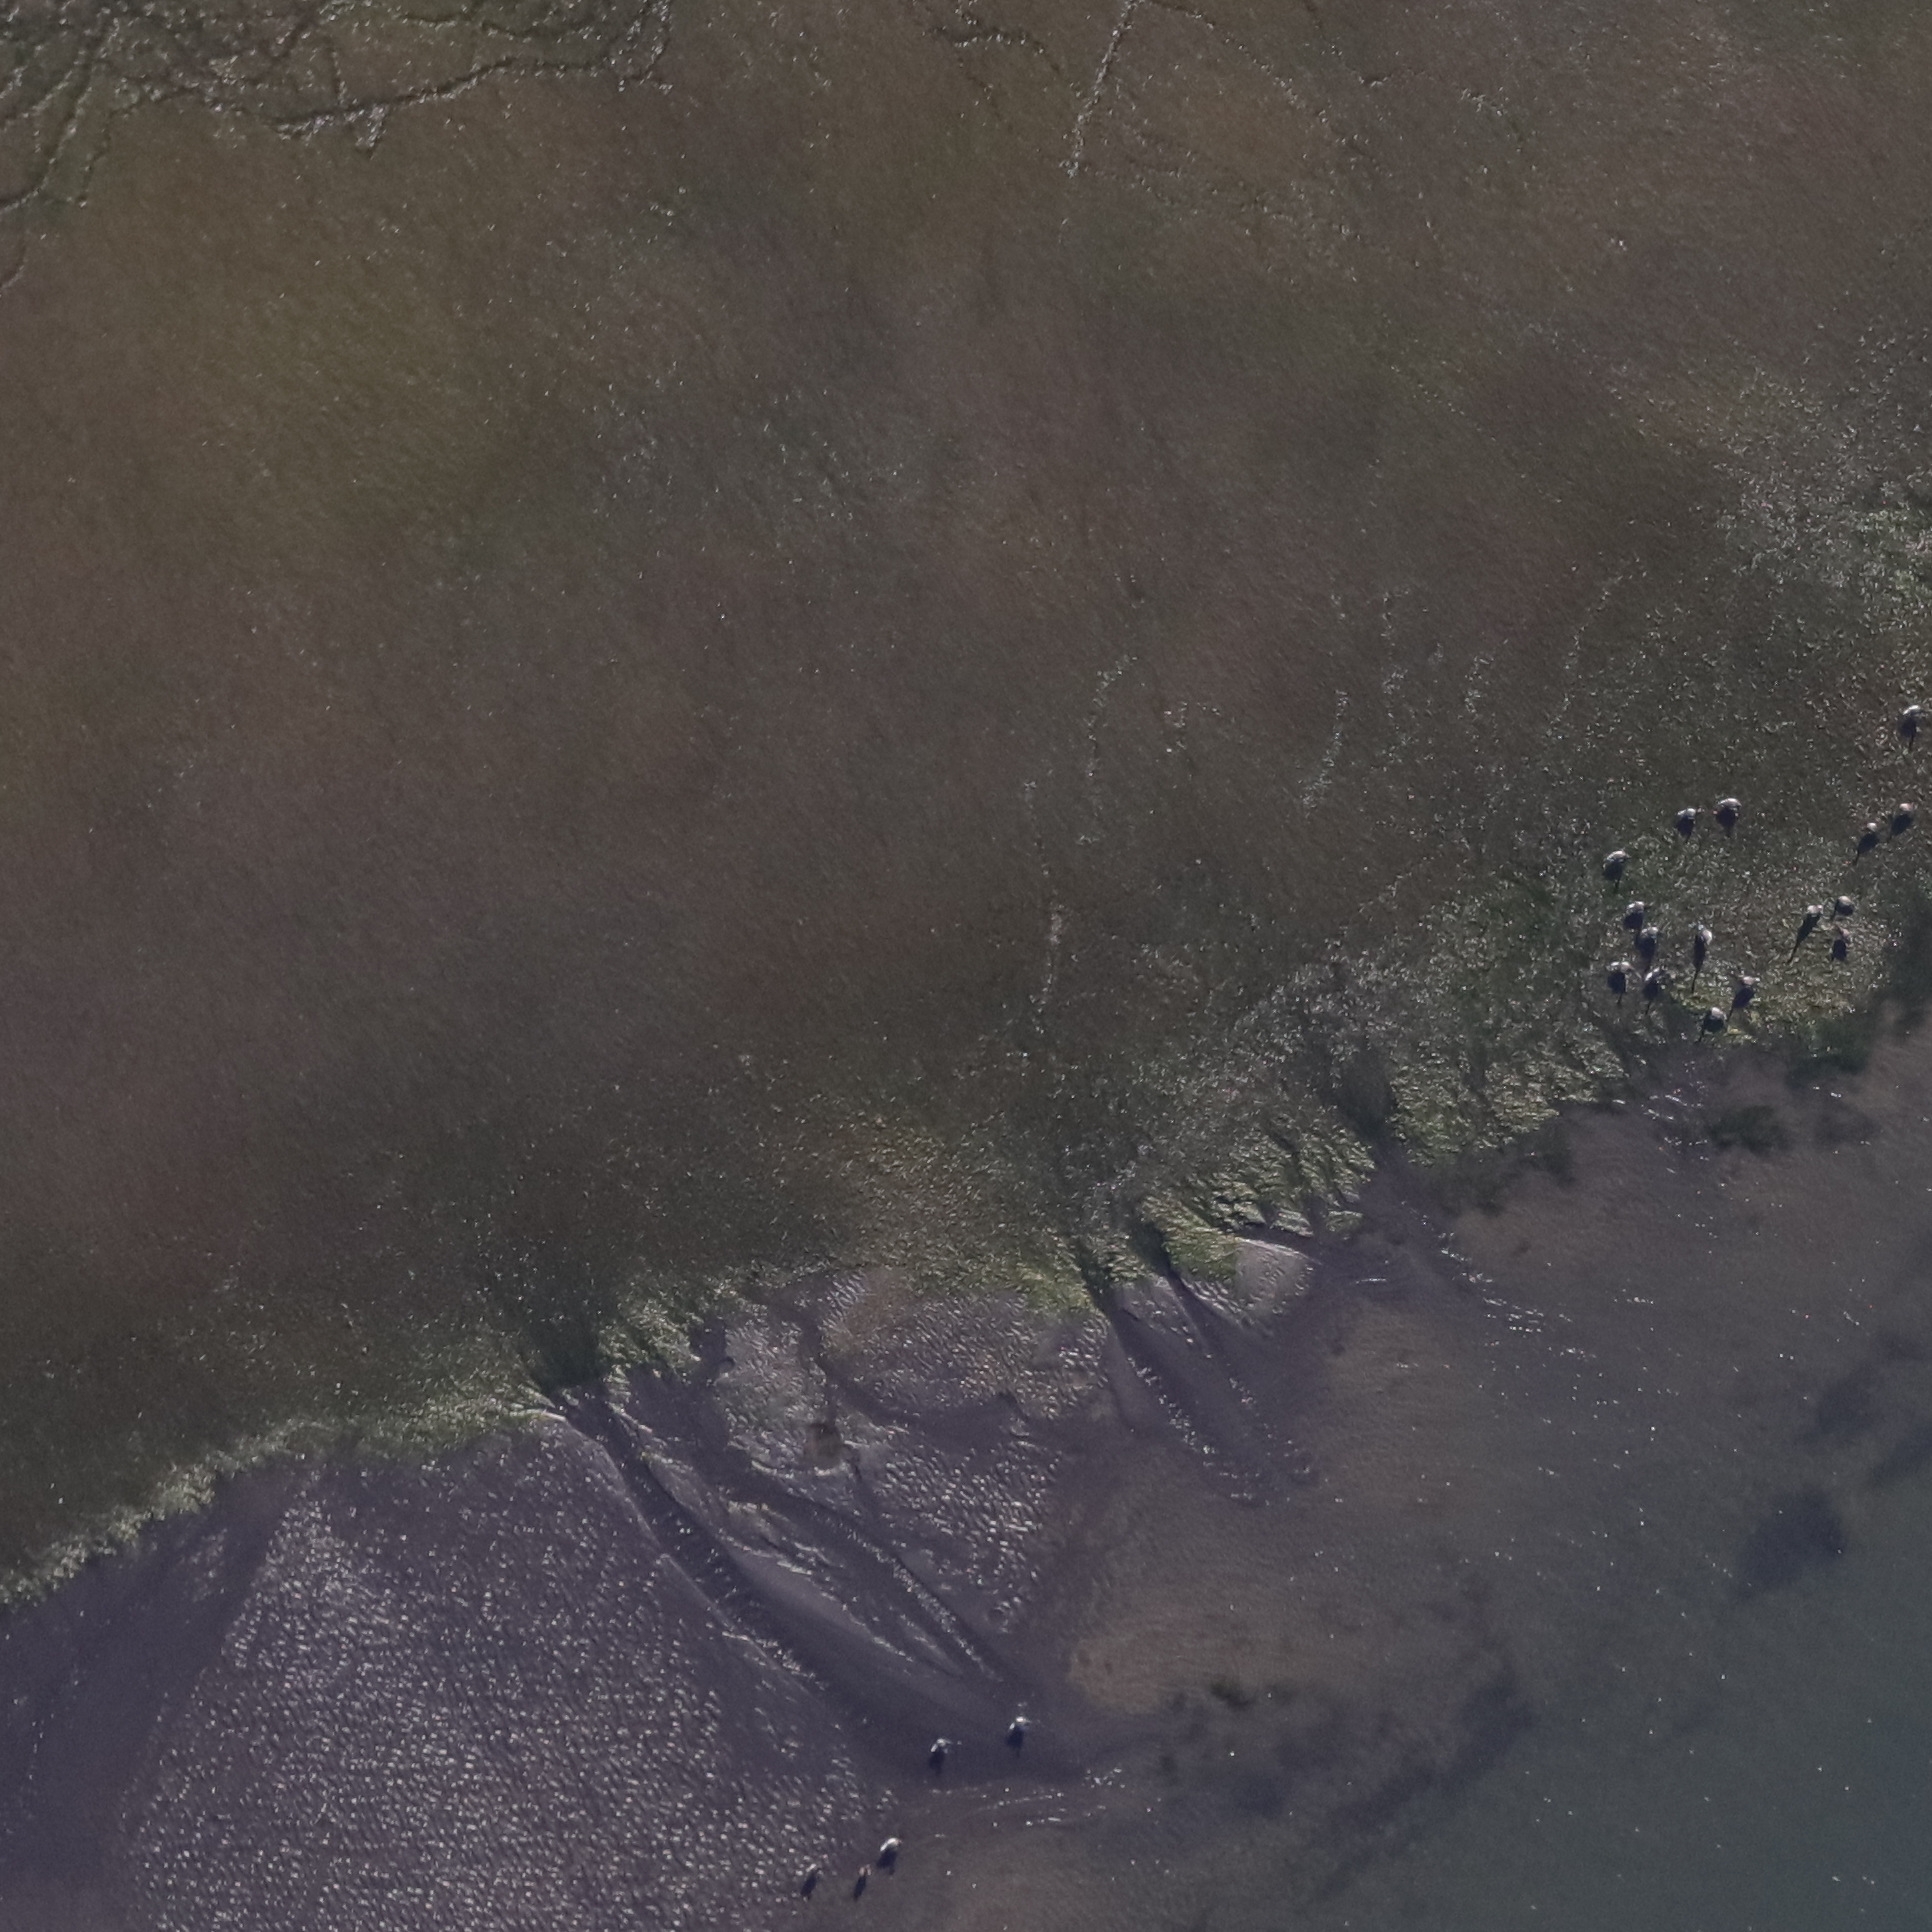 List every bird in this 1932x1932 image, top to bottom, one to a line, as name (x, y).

brant (1912, 713)
brant (1730, 804)
brant (1908, 812)
brant (1688, 814)
brant (1870, 830)
brant (1619, 855)
brant (1848, 906)
brant (1639, 908)
brant (1812, 911)
brant (1845, 935)
brant (1707, 937)
brant (1647, 941)
brant (1629, 970)
brant (1656, 972)
brant (1755, 982)
brant (1719, 1014)
brant (1020, 1725)
brant (941, 1747)
brant (895, 1844)
brant (810, 1872)
brant (863, 1872)